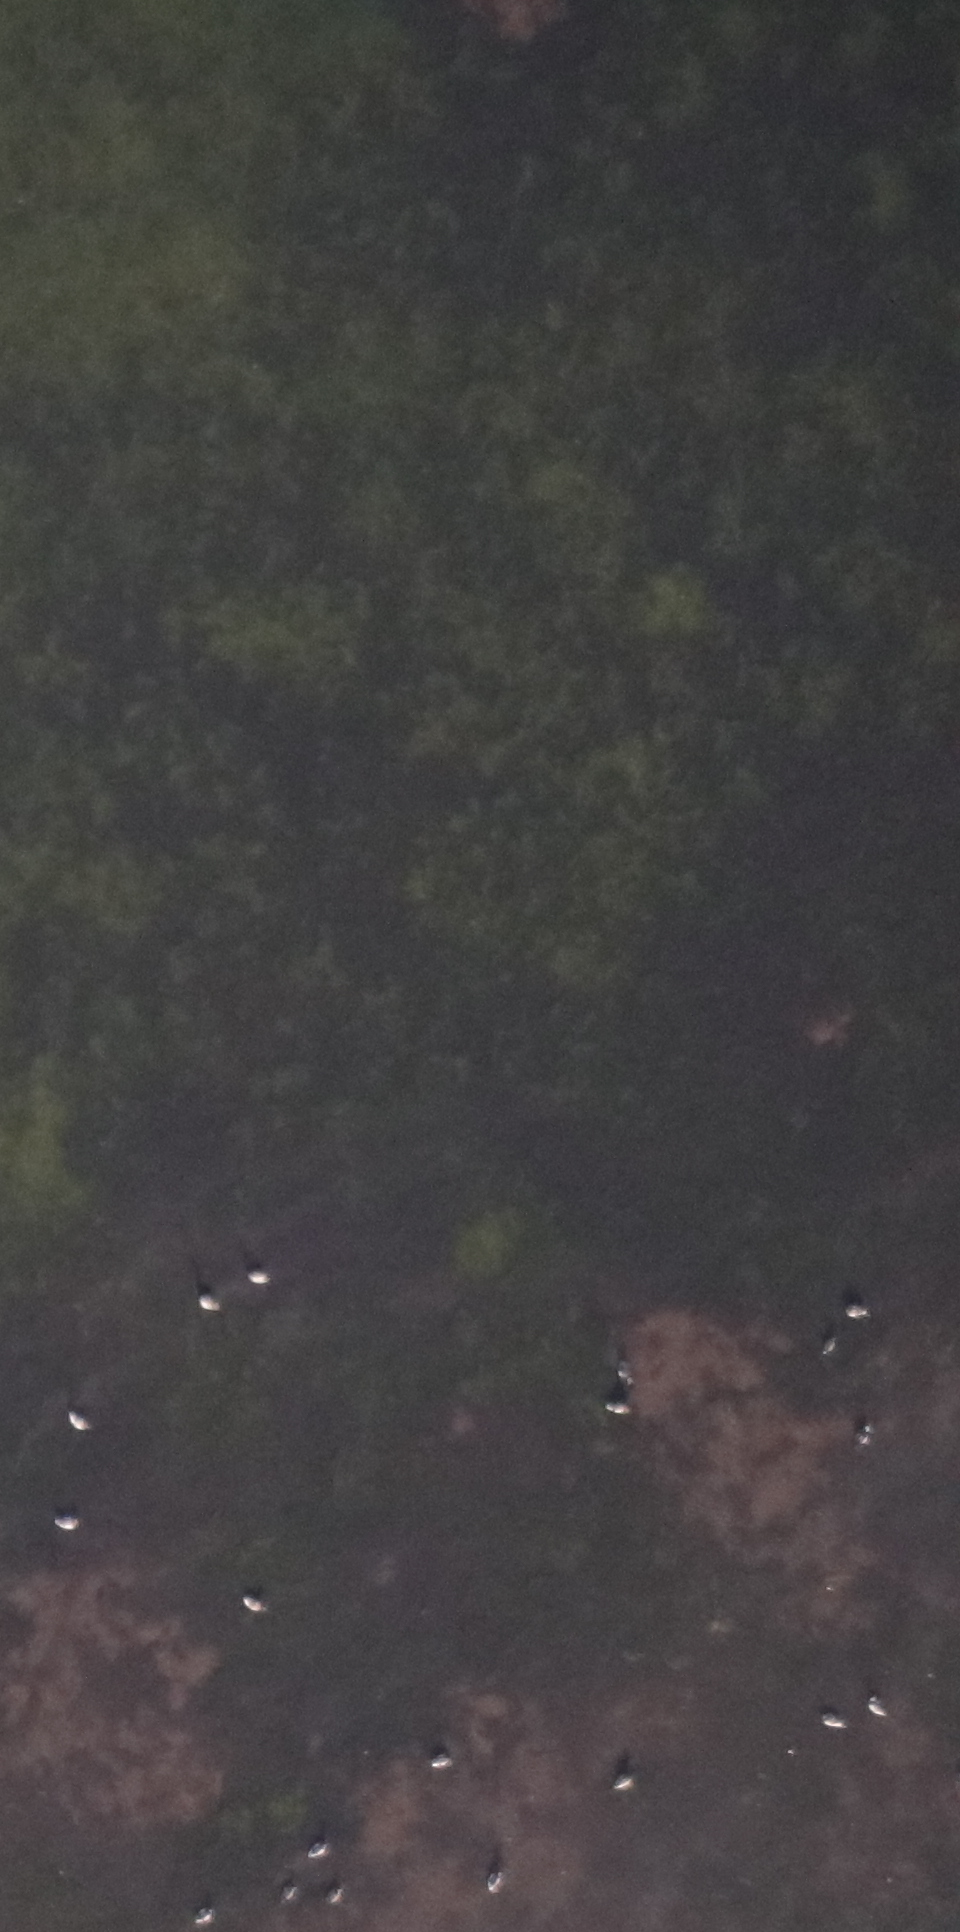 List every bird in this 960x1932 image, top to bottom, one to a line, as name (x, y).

Canada goose (253, 1278)
Canada goose (205, 1302)
brant (856, 1309)
brant (829, 1349)
brant (625, 1369)
brant (620, 1407)
Canada goose (81, 1423)
brant (862, 1438)
brant (68, 1527)
brant (256, 1605)
brant (879, 1708)
brant (834, 1721)
brant (440, 1763)
brant (622, 1787)
brant (318, 1849)
brant (491, 1886)
brant (342, 1893)
brant (287, 1894)
brant (201, 1919)